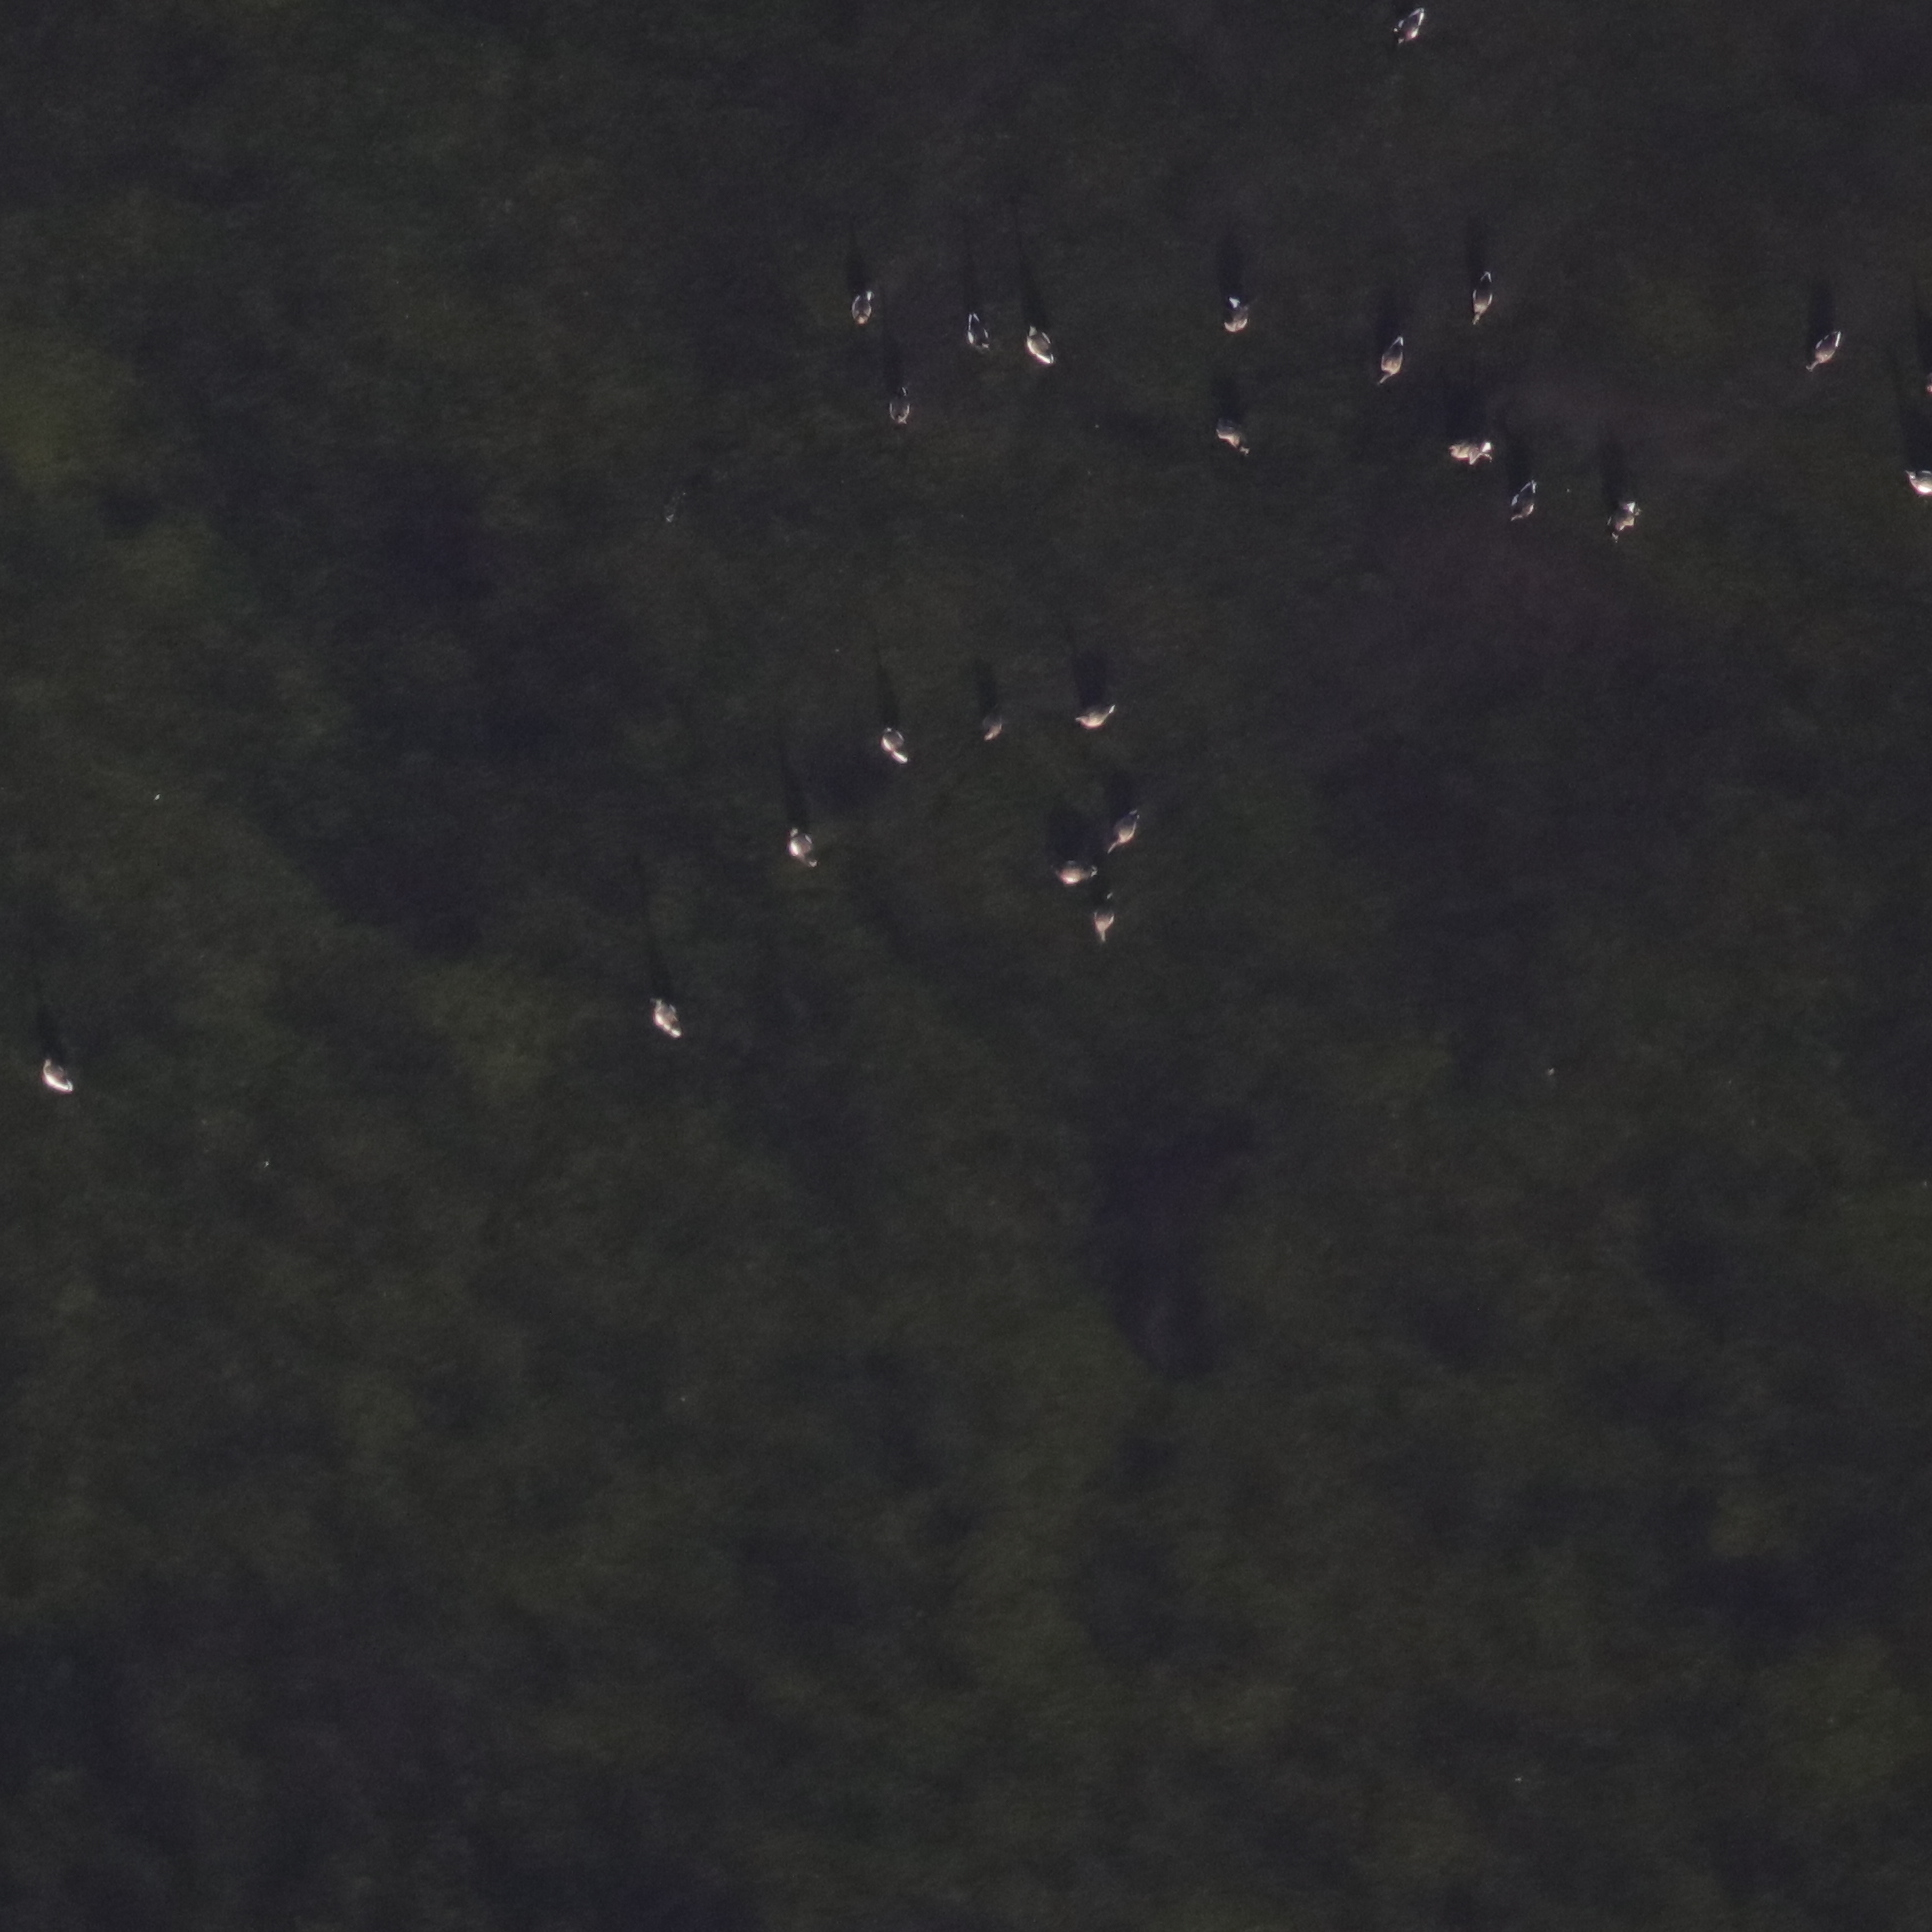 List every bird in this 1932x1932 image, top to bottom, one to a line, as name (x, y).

brant (1409, 24)
brant (1482, 298)
brant (863, 308)
brant (1237, 317)
brant (980, 335)
brant (1039, 345)
brant (1824, 348)
brant (1389, 362)
brant (900, 408)
brant (1233, 436)
brant (1468, 451)
brant (1928, 481)
brant (1522, 504)
brant (1623, 518)
brant (1095, 714)
brant (992, 725)
brant (892, 742)
brant (1123, 831)
brant (802, 846)
brant (1076, 871)
brant (1103, 920)
brant (666, 1016)
brant (56, 1073)